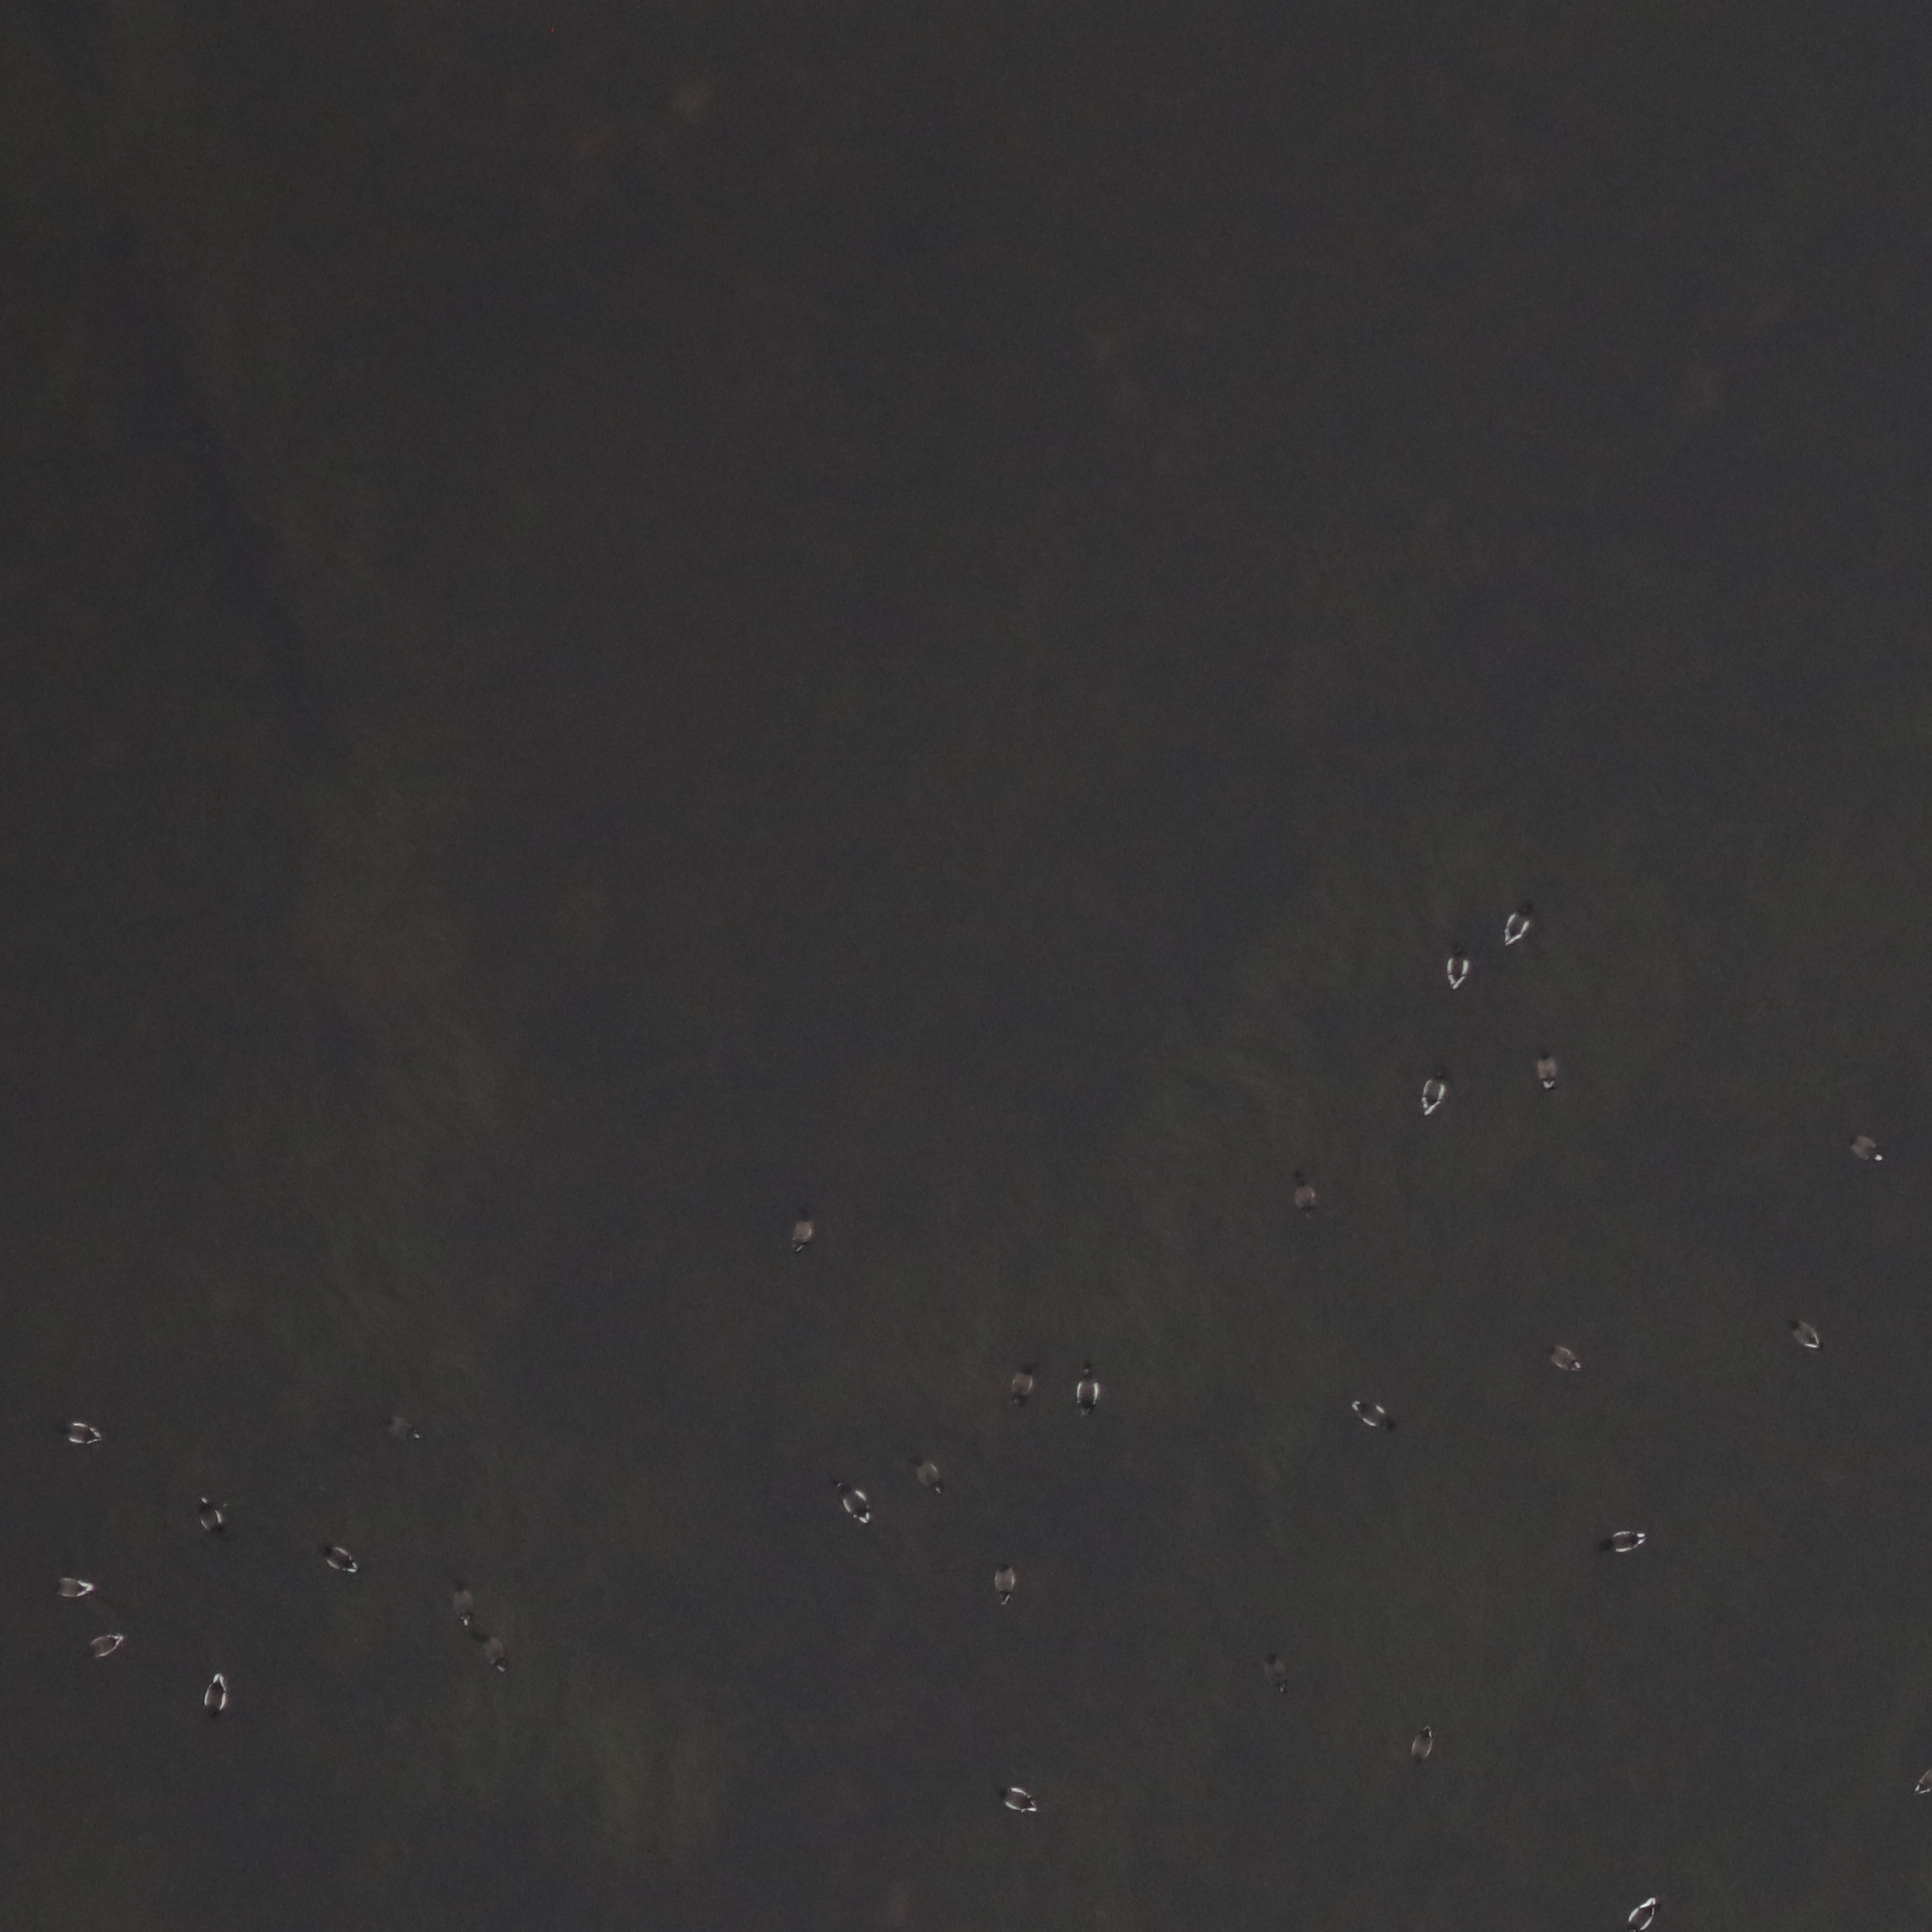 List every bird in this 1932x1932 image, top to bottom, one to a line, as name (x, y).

brant (1517, 926)
brant (1459, 969)
brant (1548, 1071)
brant (1433, 1093)
brant (1866, 1150)
brant (1305, 1196)
brant (790, 1227)
brant (1805, 1338)
brant (1567, 1352)
brant (1015, 1385)
brant (1089, 1393)
brant (1373, 1414)
brant (403, 1431)
brant (80, 1433)
brant (936, 1485)
brant (858, 1505)
brant (213, 1517)
brant (1625, 1542)
brant (341, 1560)
brant (998, 1582)
brant (73, 1588)
brant (468, 1598)
brant (106, 1646)
brant (487, 1648)
brant (1275, 1670)
brant (217, 1696)
brant (1422, 1745)
brant (1931, 1783)
brant (1013, 1797)
brant (1644, 1919)